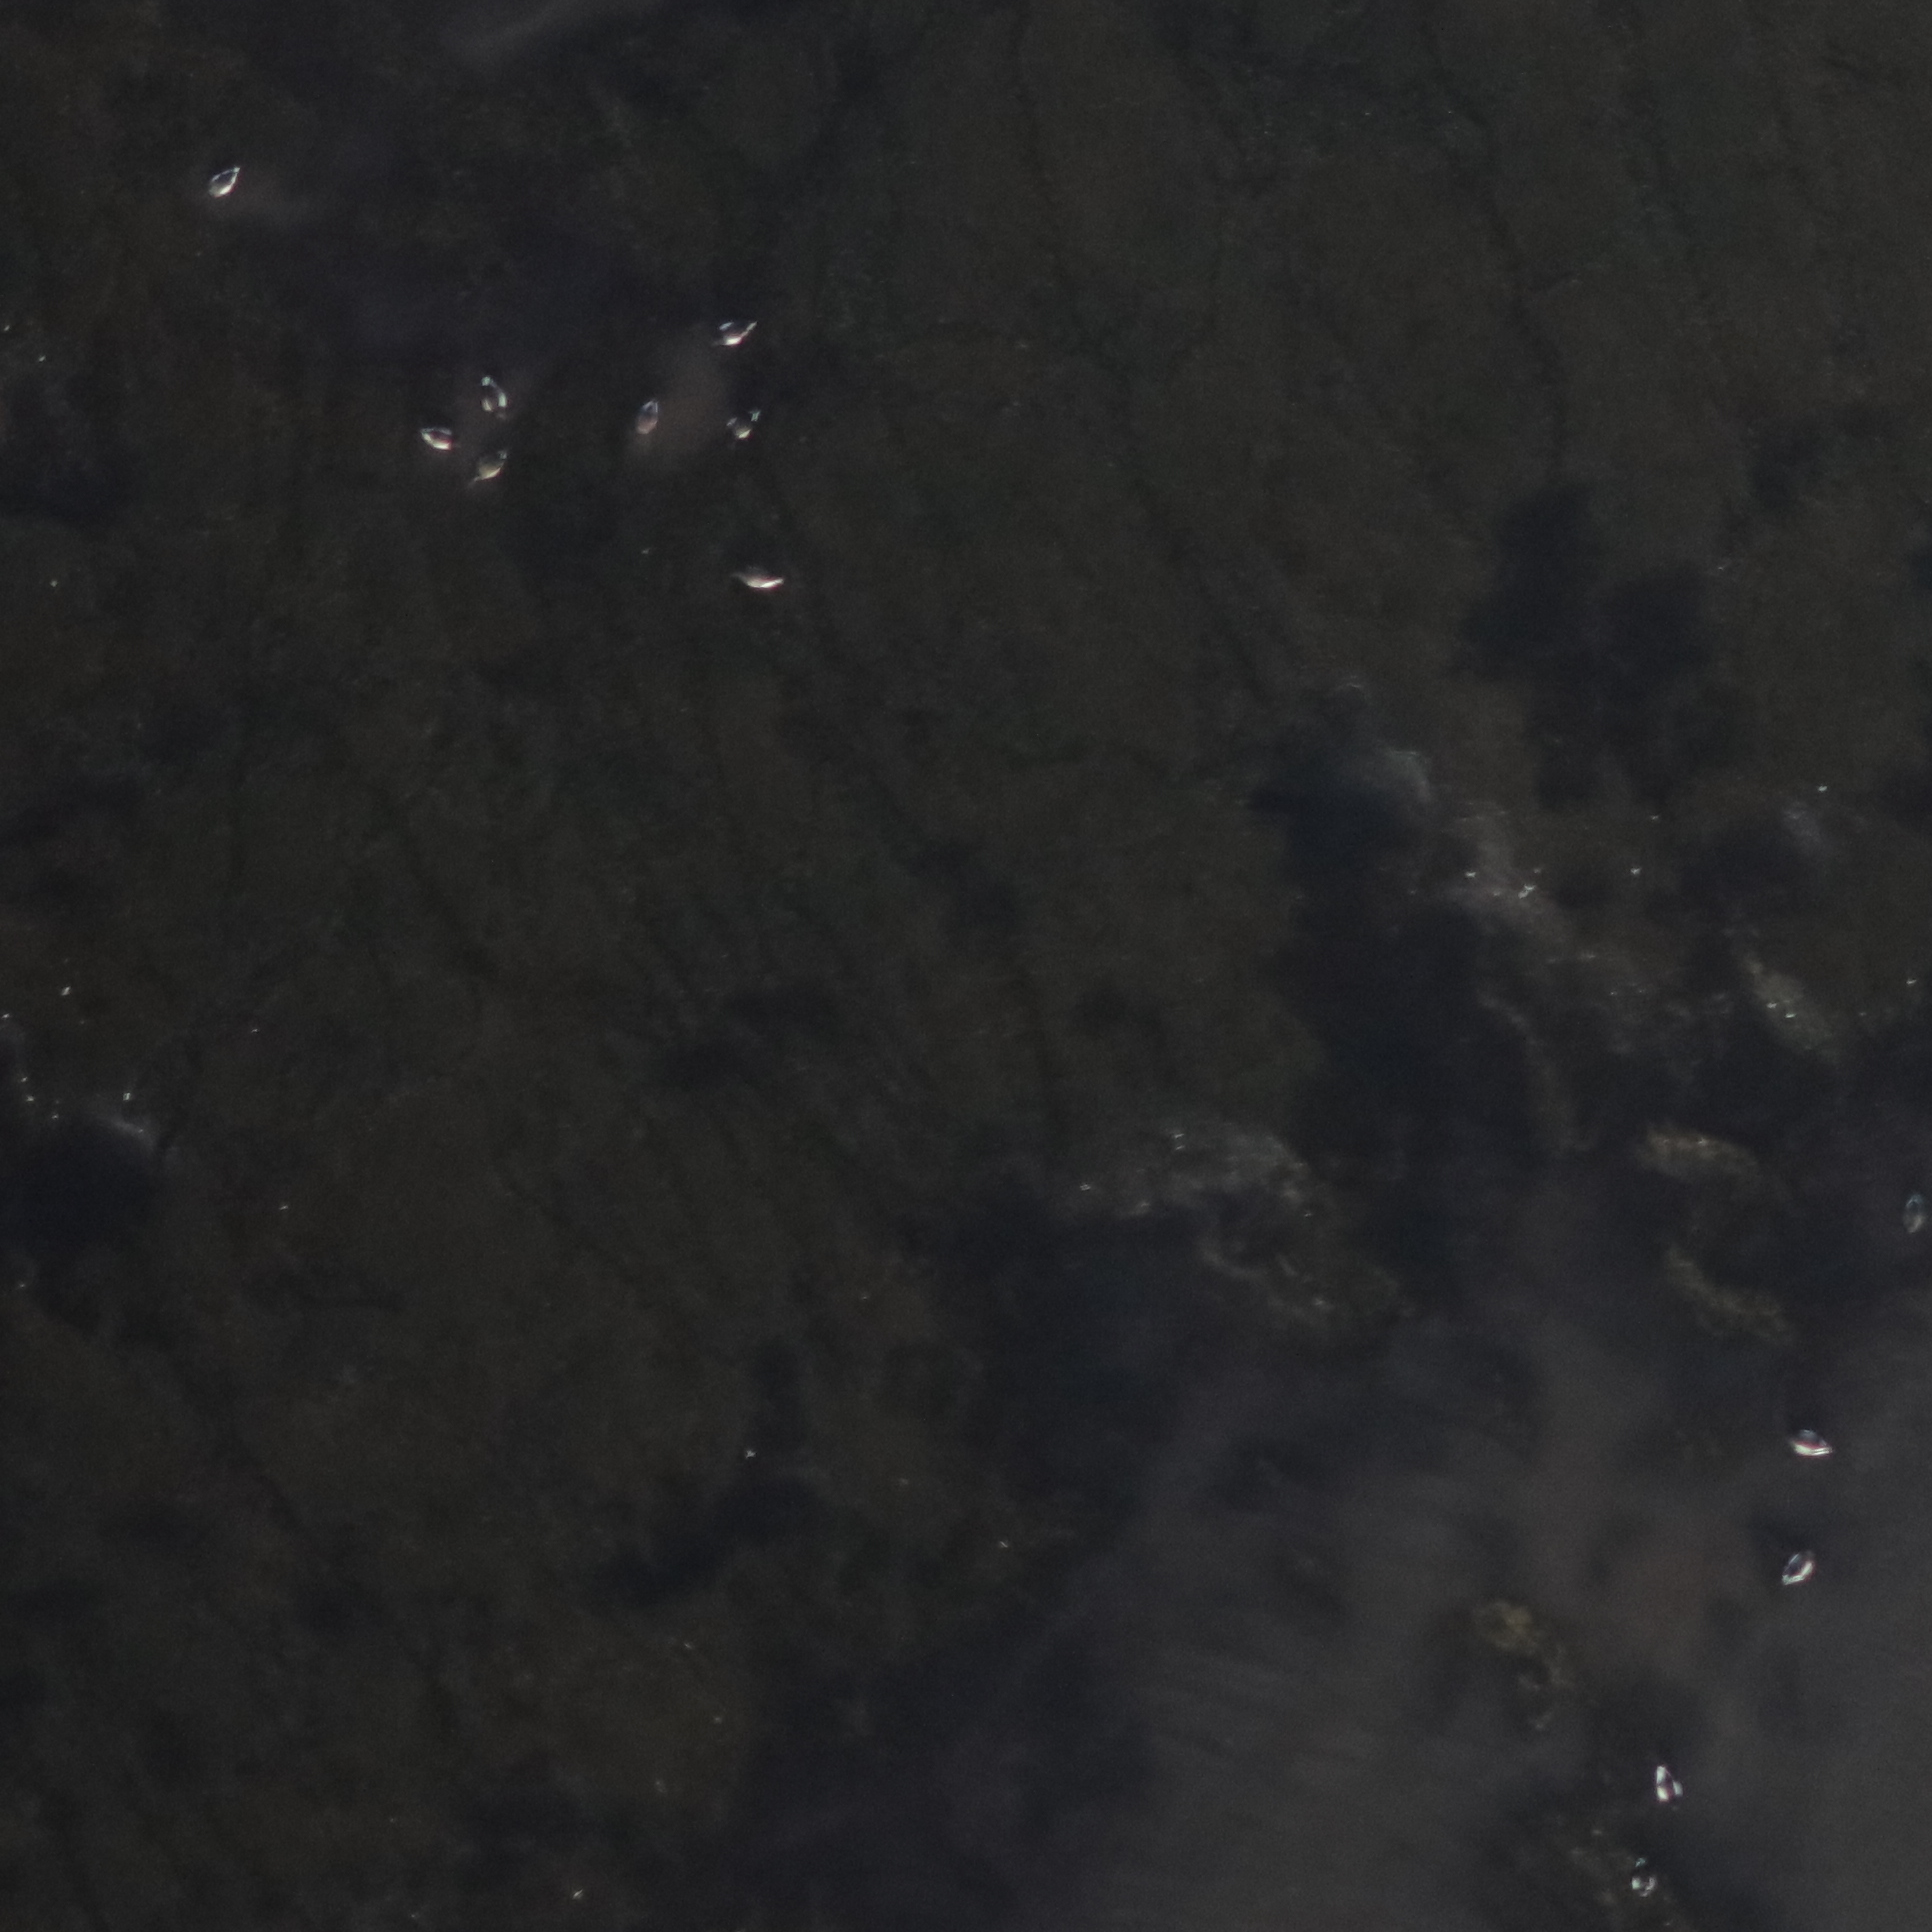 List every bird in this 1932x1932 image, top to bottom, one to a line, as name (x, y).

brant (223, 182)
brant (735, 331)
brant (492, 404)
brant (645, 419)
brant (743, 422)
brant (441, 438)
brant (489, 465)
brant (764, 576)
brant (1916, 1208)
brant (1810, 1441)
brant (1798, 1566)
brant (1666, 1784)
brant (1643, 1885)